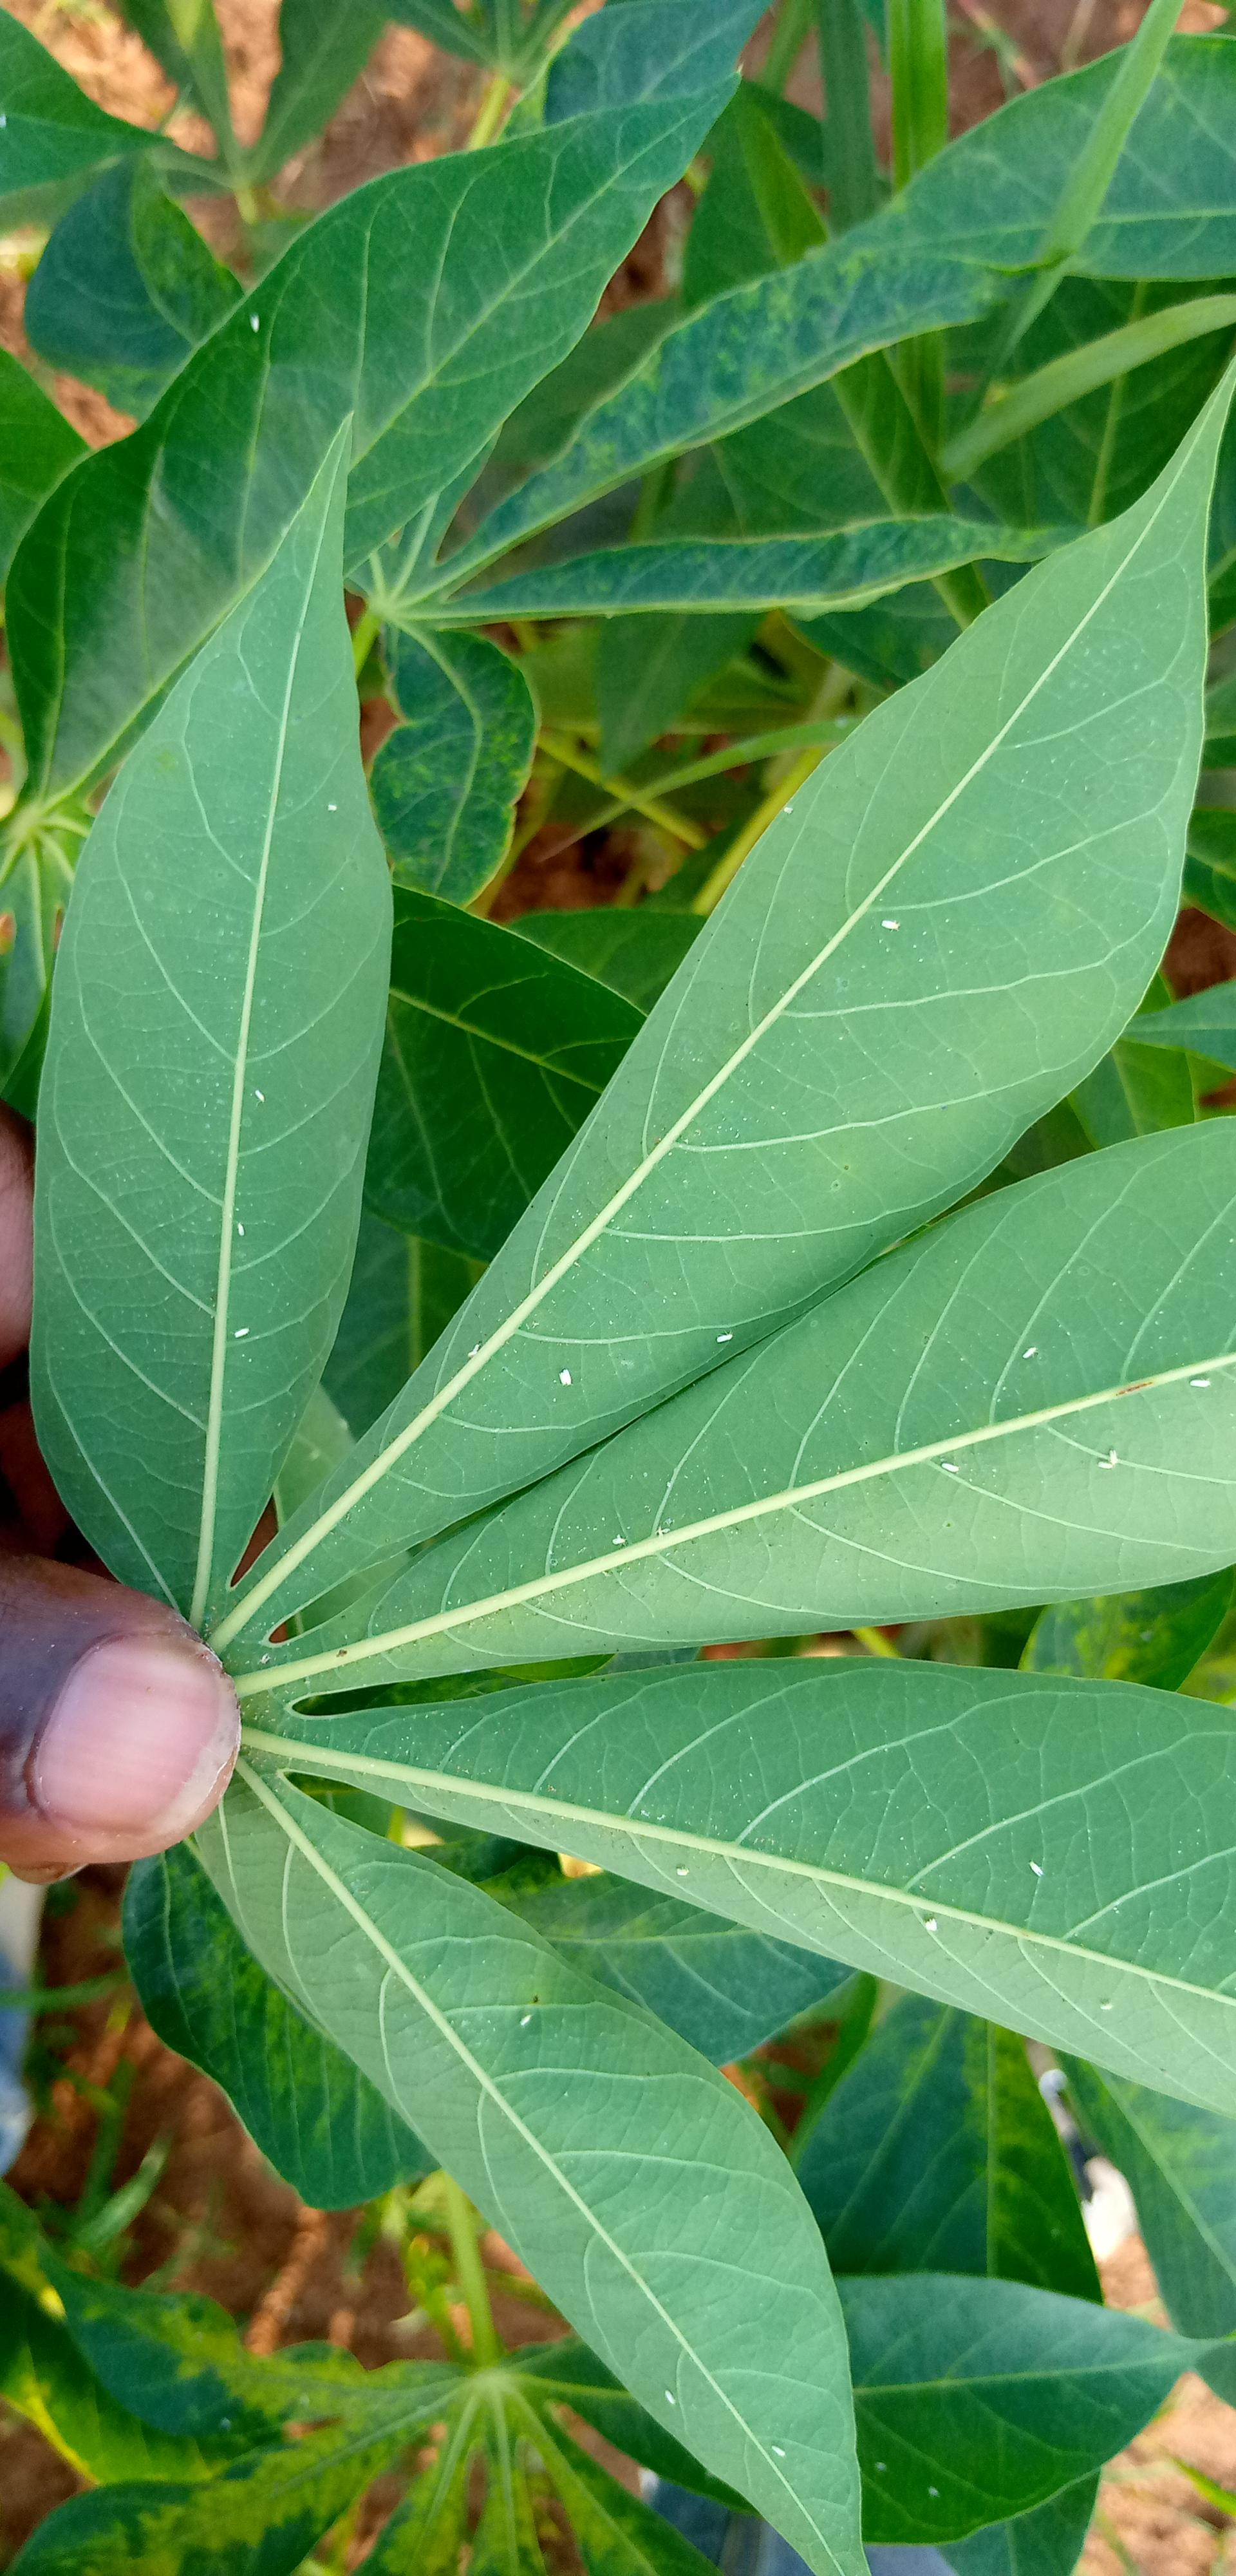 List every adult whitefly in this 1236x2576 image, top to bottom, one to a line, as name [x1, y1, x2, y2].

whitefly [247, 308, 263, 337]
whitefly [323, 802, 339, 813]
whitefly [782, 804, 795, 817]
whitefly [879, 916, 901, 933]
whitefly [252, 1086, 268, 1104]
whitefly [234, 1220, 248, 1238]
whitefly [232, 1327, 253, 1339]
whitefly [714, 1329, 734, 1344]
whitefly [467, 1343, 481, 1358]
whitefly [1020, 1345, 1039, 1361]
whitefly [557, 1366, 574, 1387]
whitefly [1188, 1376, 1212, 1390]
whitefly [1107, 1446, 1121, 1466]
whitefly [1094, 1459, 1112, 1472]
whitefly [939, 1460, 960, 1476]
whitefly [655, 1523, 671, 1537]
whitefly [610, 1533, 626, 1548]
whitefly [257, 1653, 273, 1666]
whitefly [1027, 1857, 1047, 1877]
whitefly [673, 1864, 691, 1877]
whitefly [923, 1914, 940, 1935]
whitefly [1098, 1997, 1114, 2016]
whitefly [518, 2012, 536, 2027]
whitefly [662, 2388, 679, 2407]
whitefly [768, 2442, 792, 2459]
whitefly [874, 2458, 889, 2474]
whitefly [926, 2483, 941, 2500]